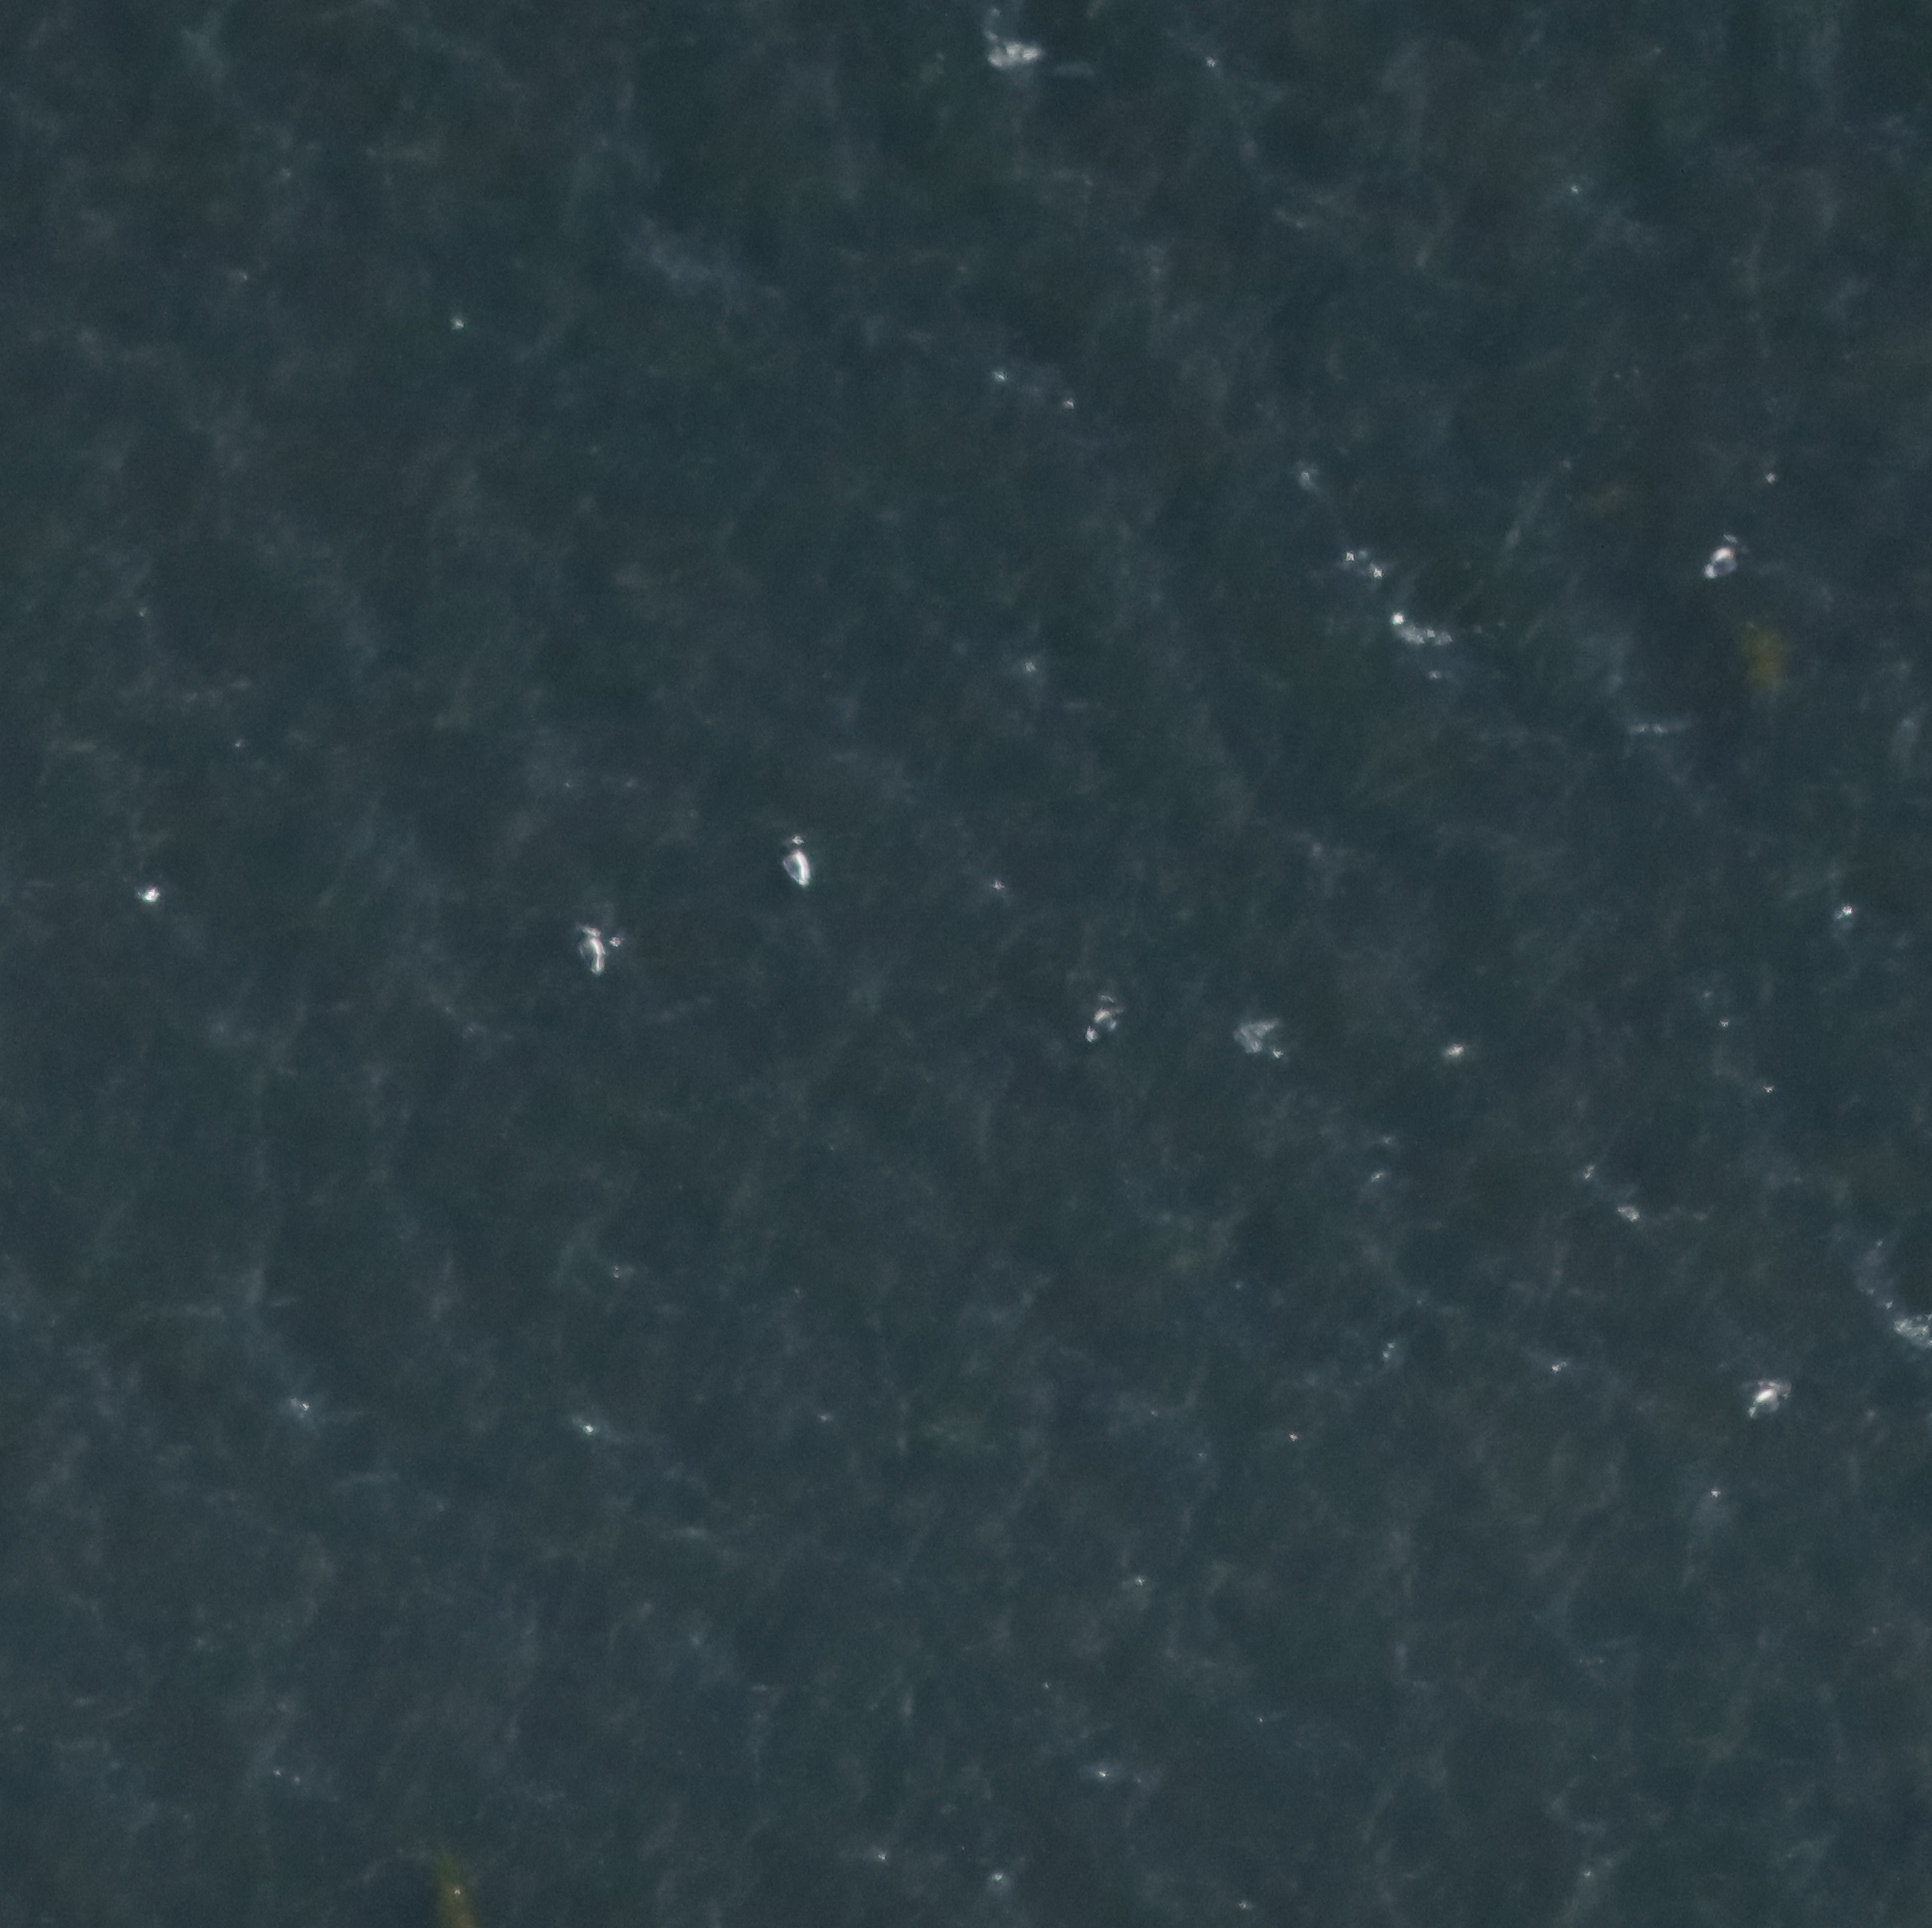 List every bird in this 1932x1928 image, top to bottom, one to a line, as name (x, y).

brant (1725, 559)
brant (797, 863)
brant (595, 950)
brant (1106, 1020)
brant (1768, 1401)